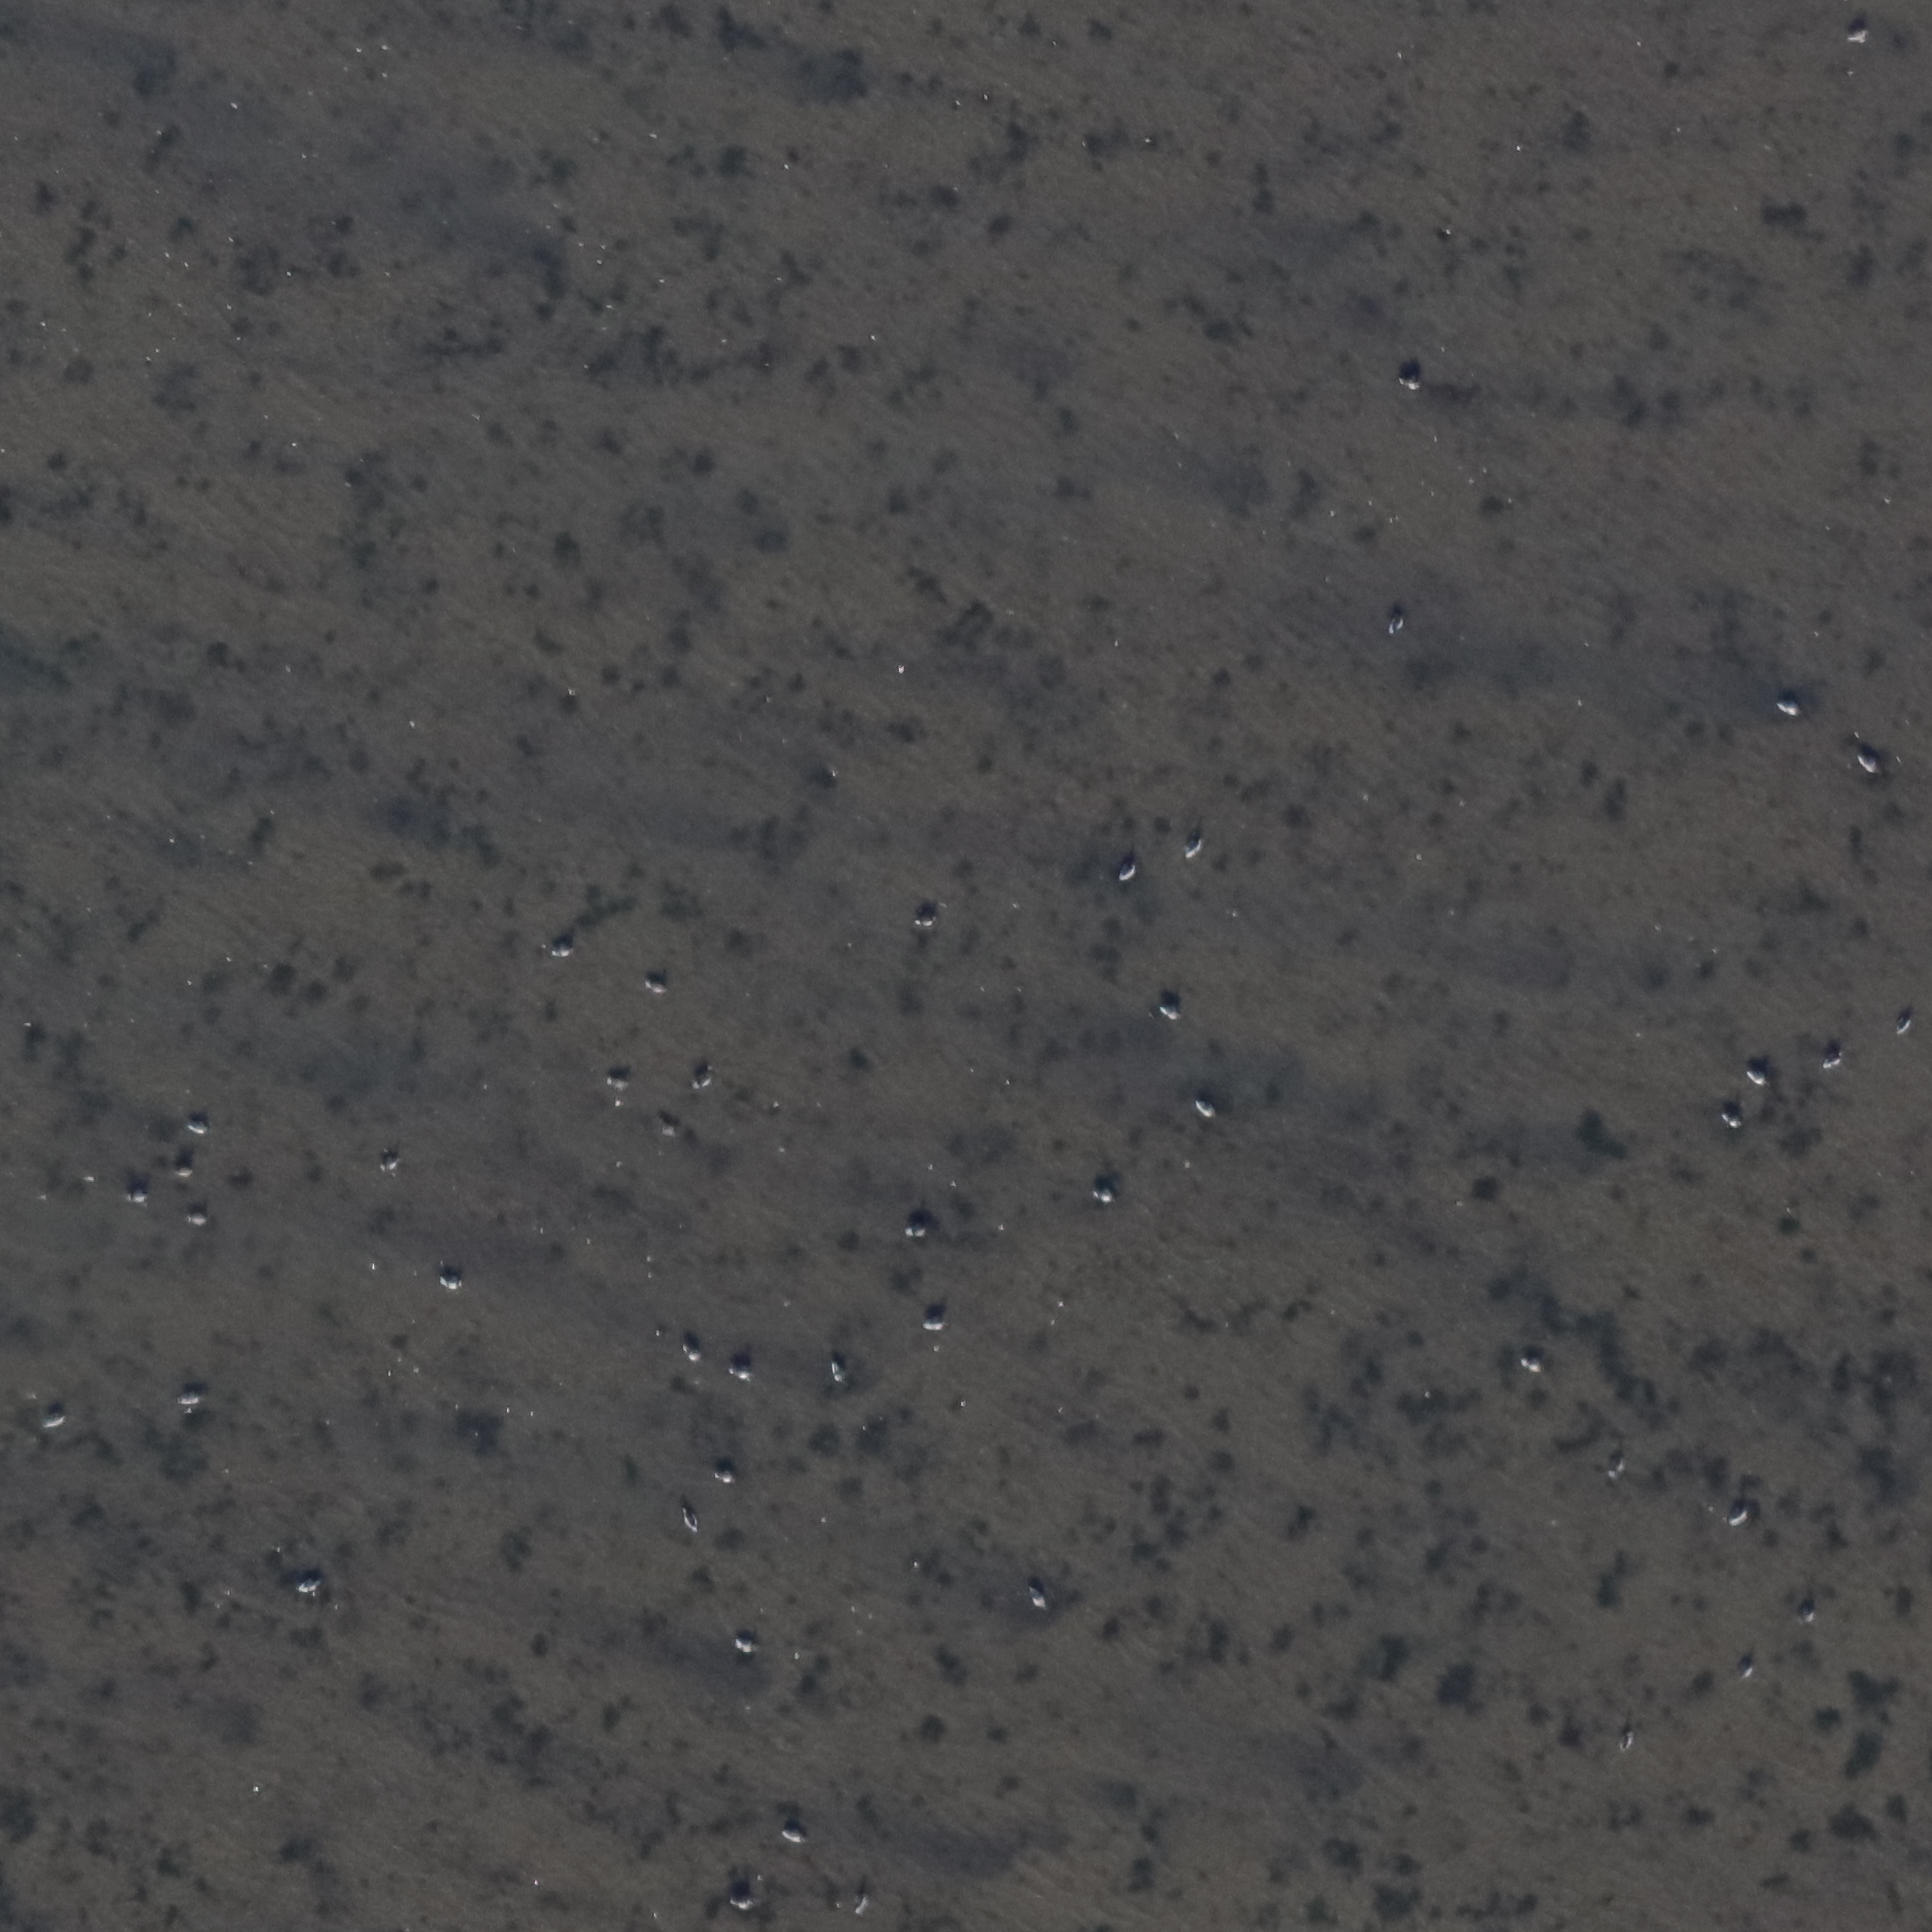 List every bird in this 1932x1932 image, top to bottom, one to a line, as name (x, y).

brant (1858, 35)
brant (1411, 381)
brant (1395, 623)
brant (1788, 707)
brant (1871, 765)
brant (1193, 845)
brant (1128, 871)
brant (925, 920)
brant (564, 949)
brant (658, 986)
brant (1170, 1011)
brant (1904, 1024)
brant (1831, 1057)
brant (1758, 1077)
brant (704, 1078)
brant (618, 1083)
brant (1207, 1110)
brant (1734, 1120)
brant (199, 1126)
brant (674, 1130)
brant (390, 1163)
brant (185, 1170)
brant (1104, 1195)
brant (138, 1196)
brant (198, 1216)
brant (916, 1229)
brant (448, 1282)
brant (934, 1323)
brant (692, 1353)
brant (1530, 1365)
brant (742, 1372)
brant (839, 1373)
brant (188, 1398)
brant (56, 1421)
brant (1616, 1465)
brant (725, 1475)
brant (1739, 1511)
brant (691, 1519)
brant (308, 1586)
brant (1037, 1599)
brant (1809, 1613)
brant (745, 1644)
brant (1745, 1671)
brant (1625, 1741)
brant (794, 1834)
brant (743, 1902)
brant (859, 1902)